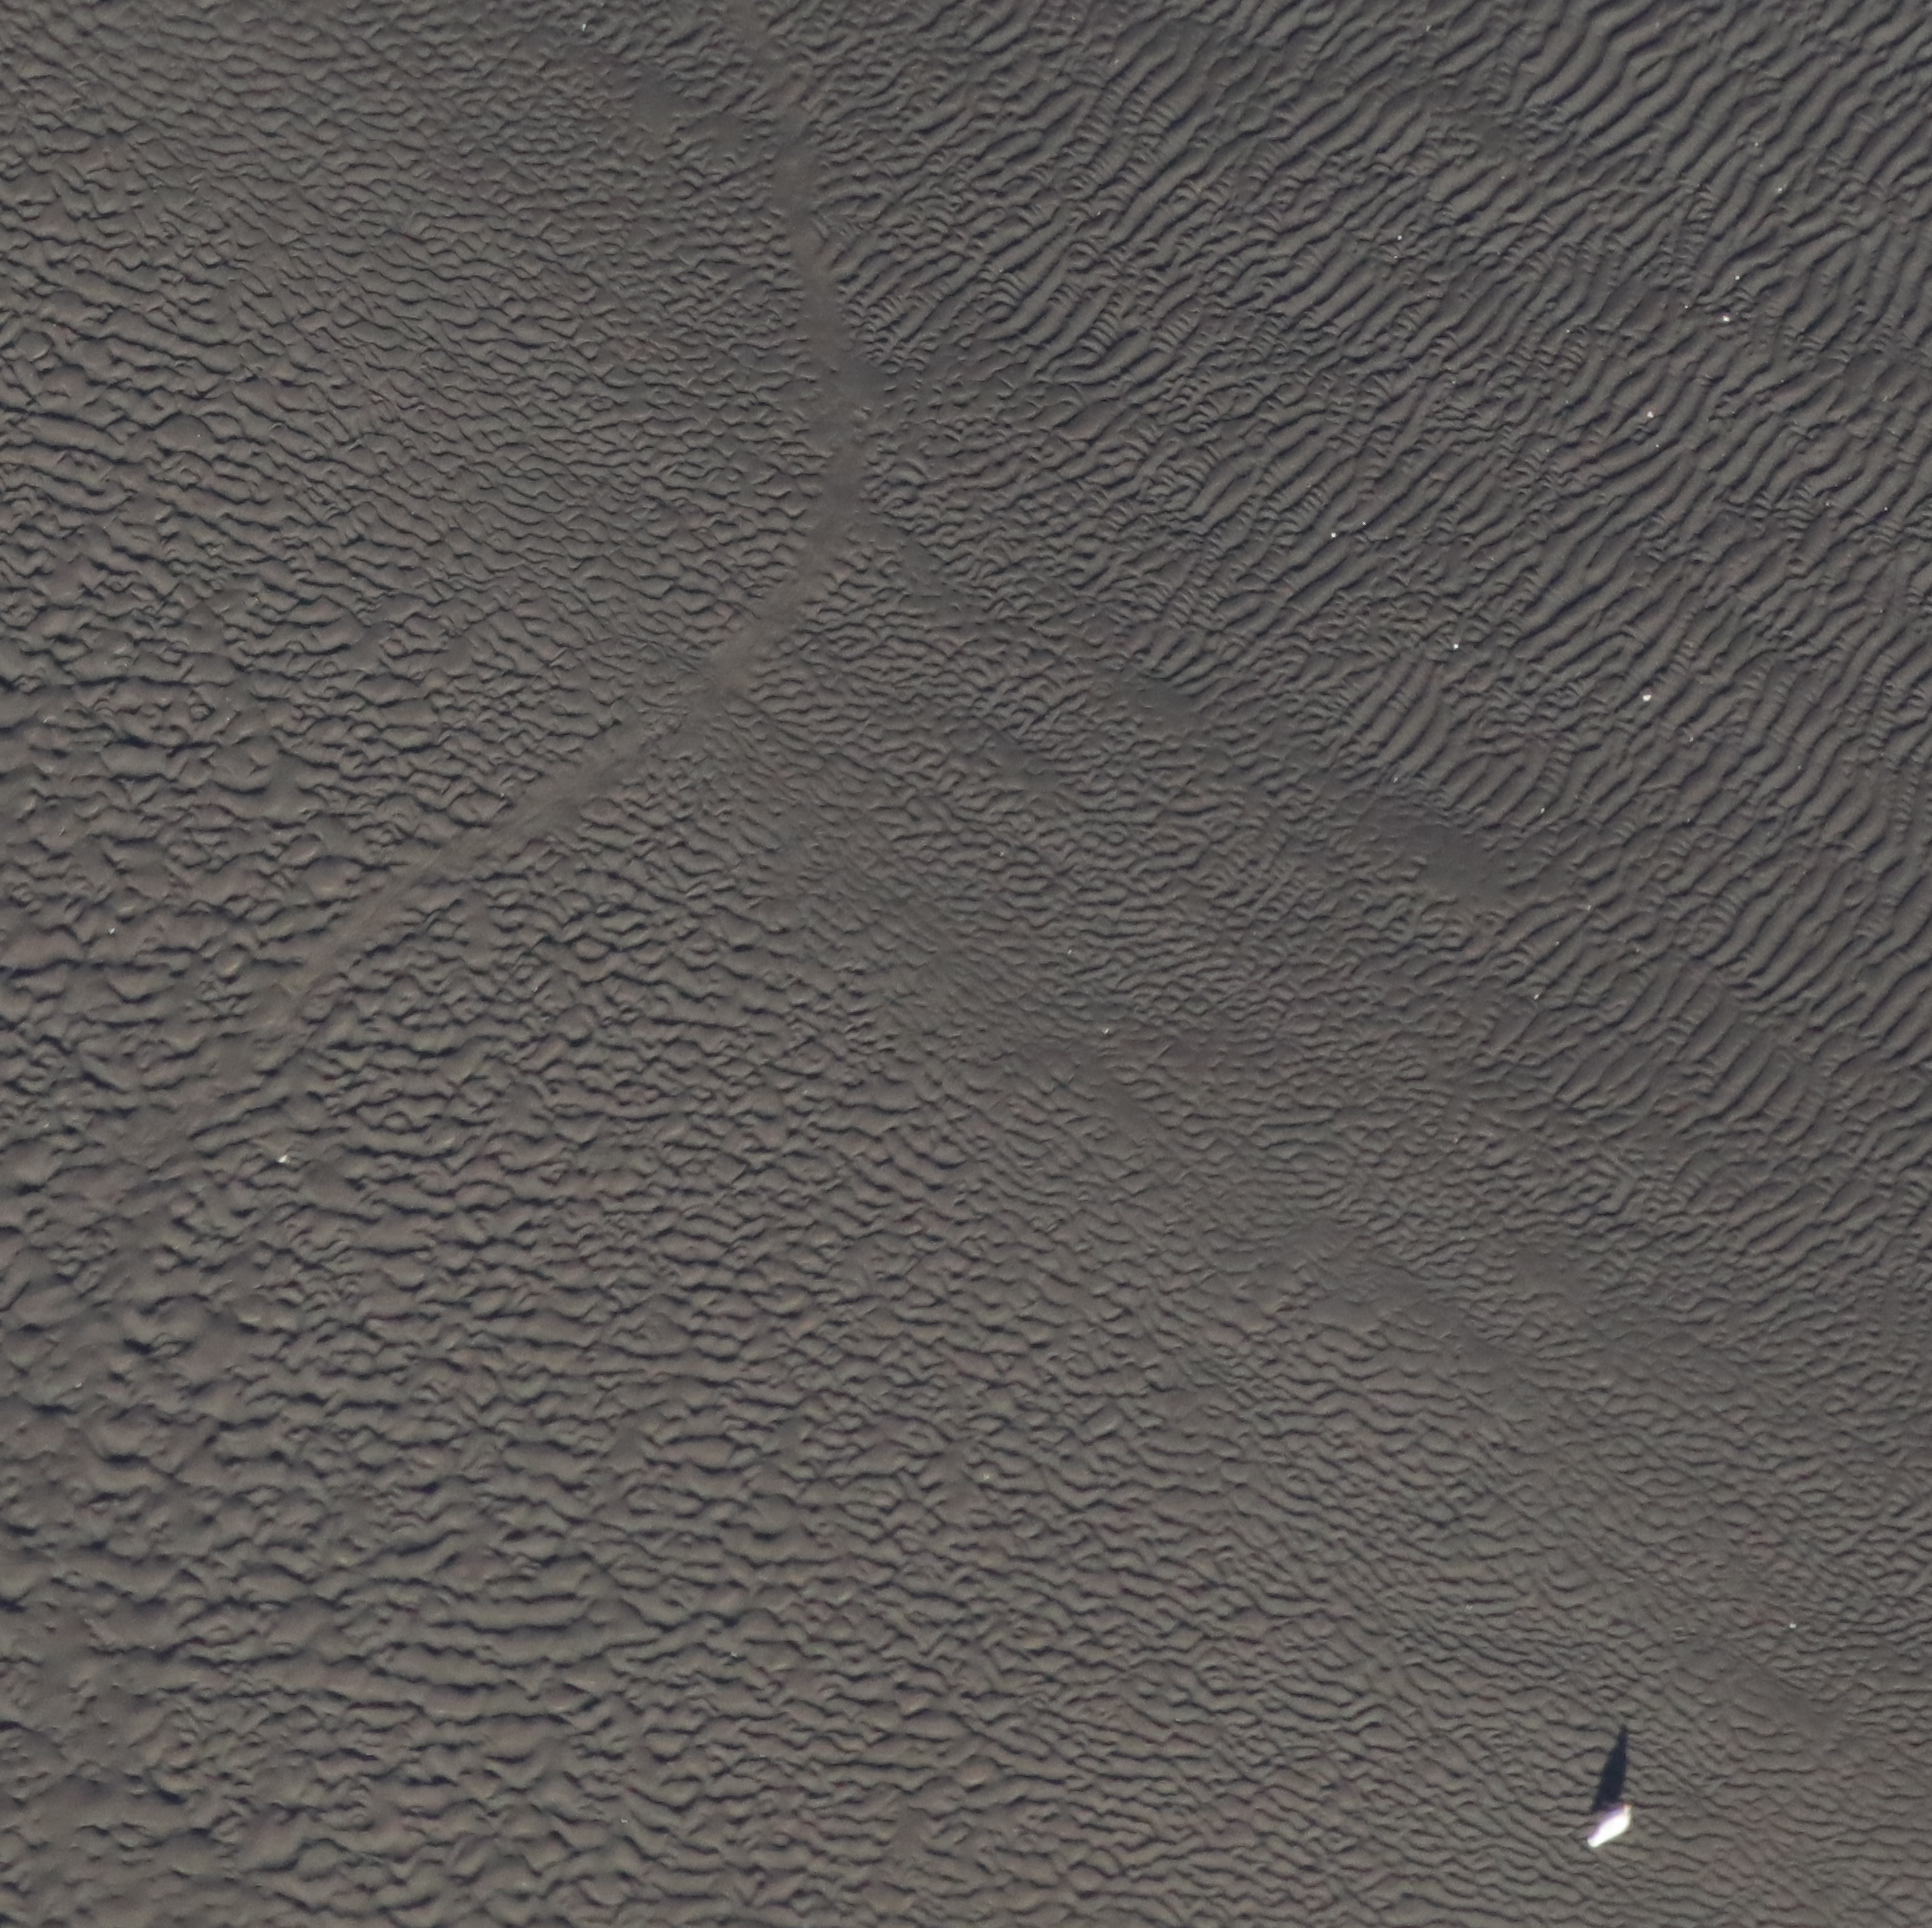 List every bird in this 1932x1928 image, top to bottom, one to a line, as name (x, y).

gull (1609, 1826)